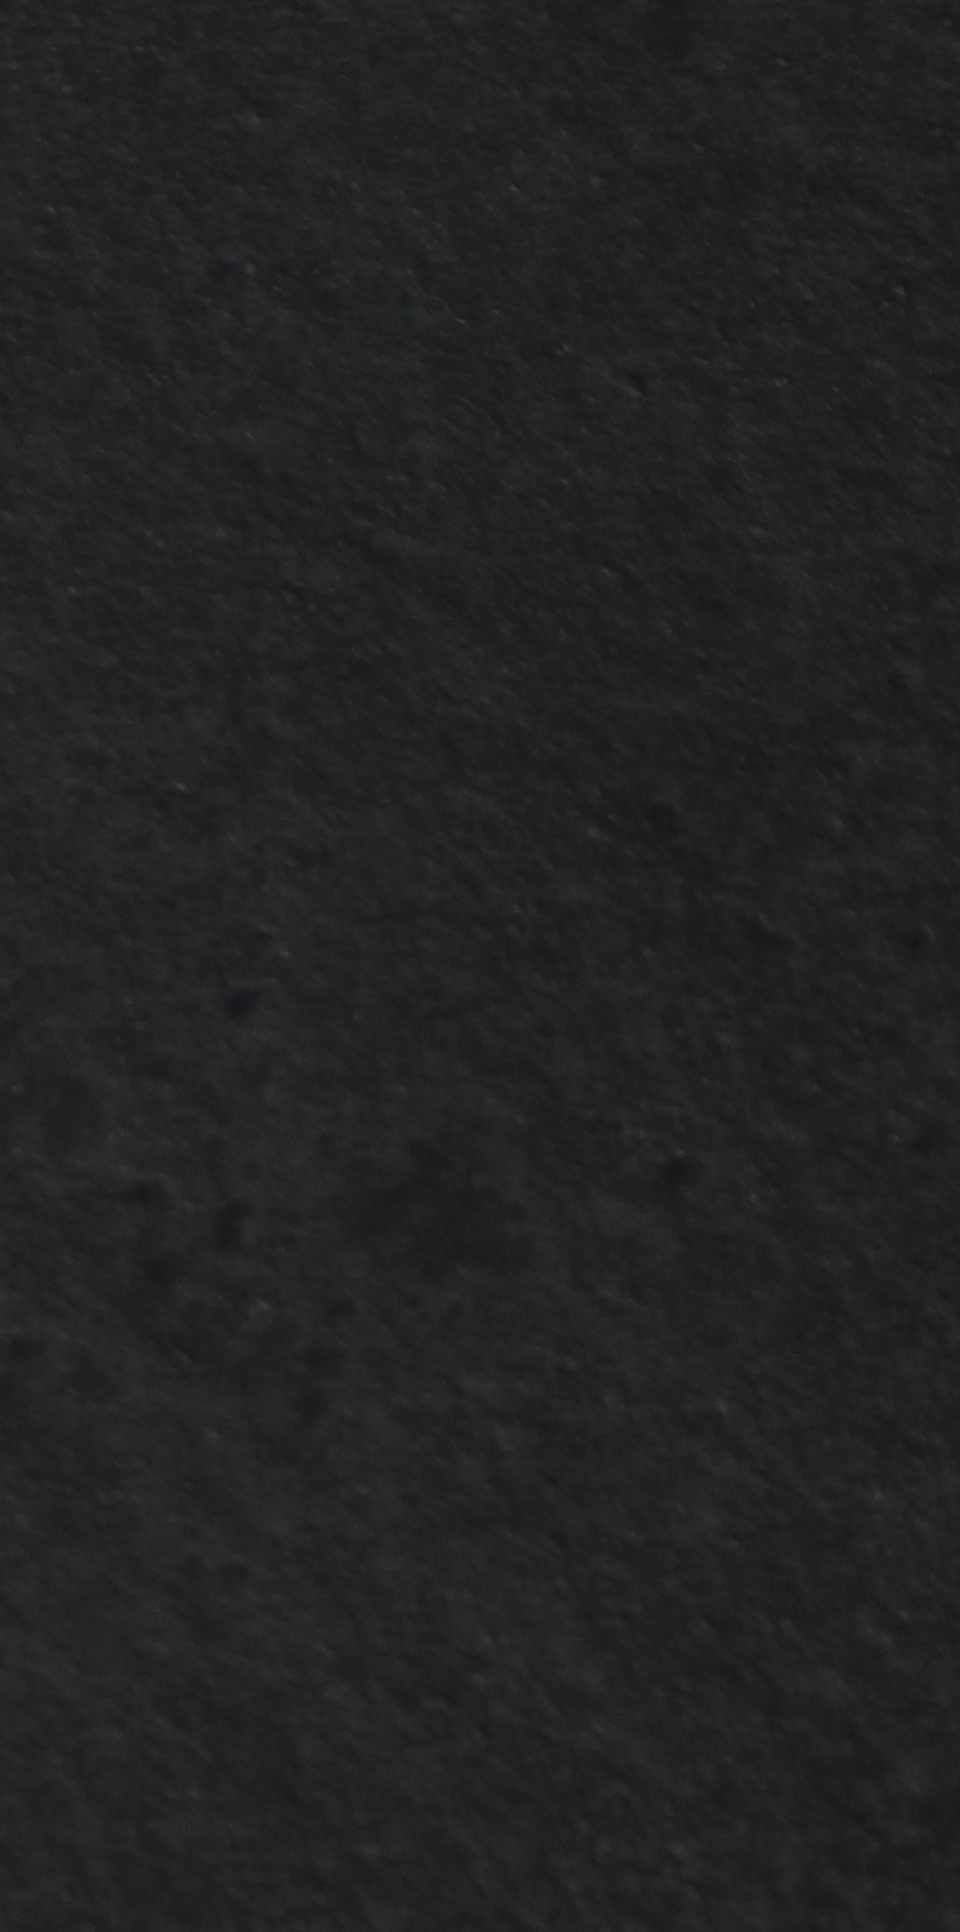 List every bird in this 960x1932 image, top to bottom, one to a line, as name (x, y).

None